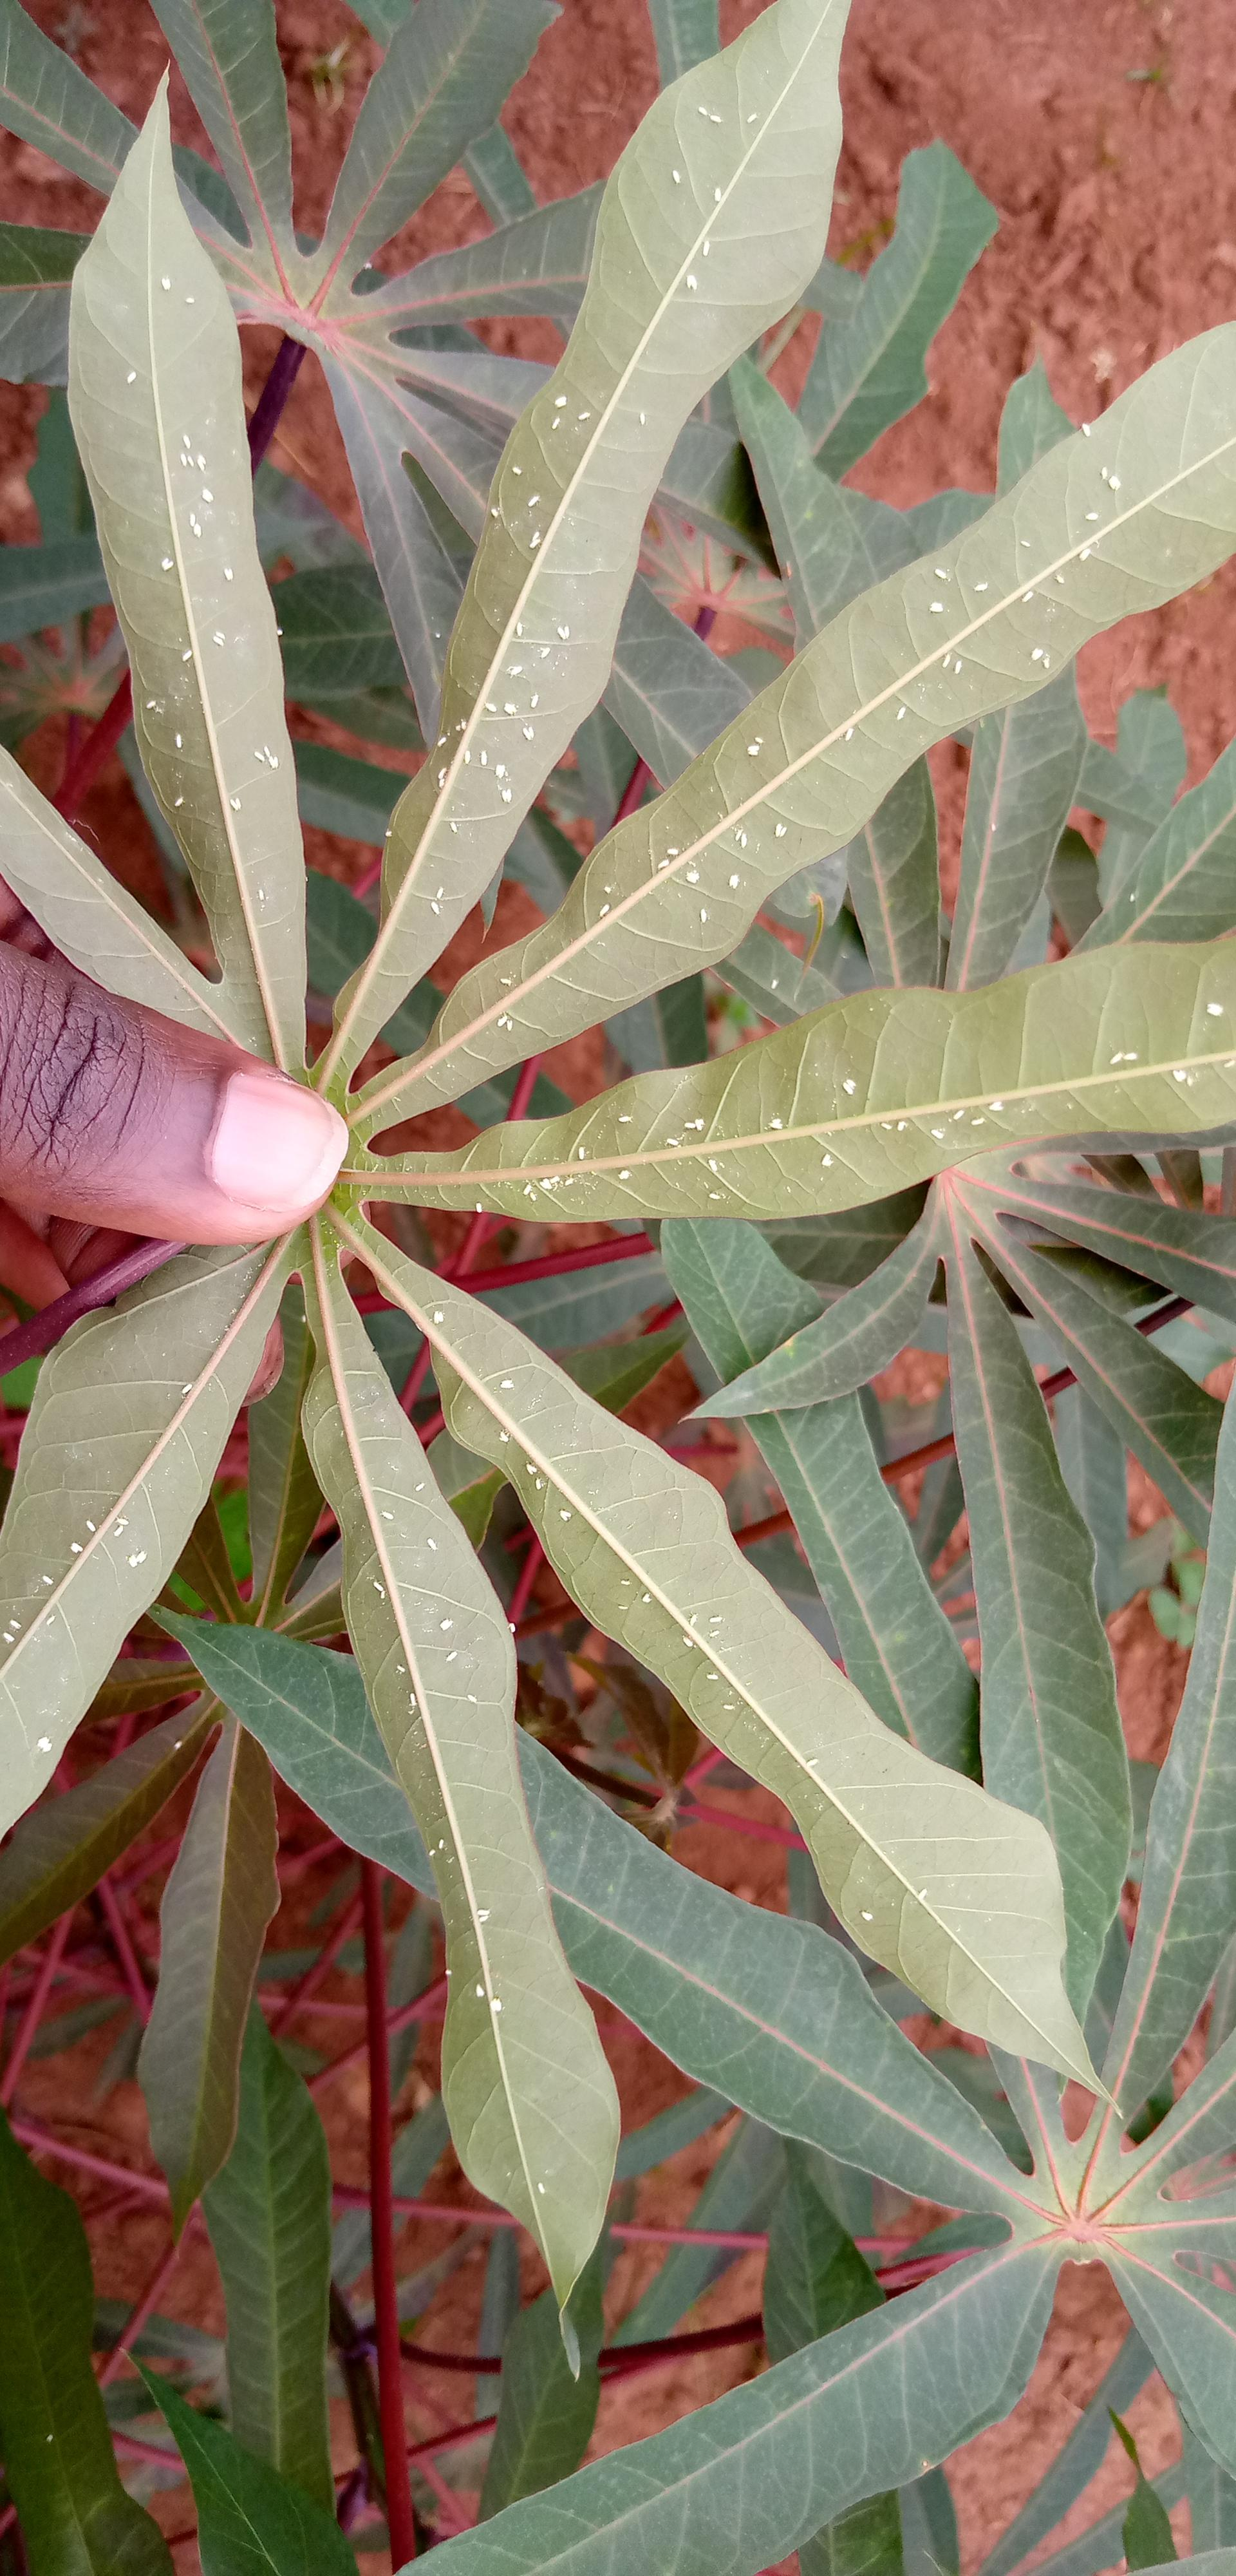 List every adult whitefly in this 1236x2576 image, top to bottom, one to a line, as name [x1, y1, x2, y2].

whitefly [695, 105, 709, 119]
whitefly [744, 111, 760, 124]
whitefly [709, 113, 724, 128]
whitefly [669, 168, 683, 186]
whitefly [711, 185, 724, 205]
whitefly [700, 239, 712, 260]
whitefly [685, 272, 691, 291]
whitefly [691, 274, 702, 294]
whitefly [165, 276, 171, 293]
whitefly [160, 277, 167, 291]
whitefly [183, 296, 197, 305]
whitefly [124, 368, 138, 388]
whitefly [554, 395, 568, 406]
whitefly [557, 401, 568, 409]
whitefly [575, 409, 592, 422]
whitefly [637, 411, 650, 428]
whitefly [550, 415, 563, 432]
whitefly [1080, 421, 1094, 441]
whitefly [182, 433, 194, 451]
whitefly [178, 451, 188, 469]
whitefly [198, 453, 209, 466]
whitefly [185, 454, 195, 468]
whitefly [196, 459, 207, 473]
whitefly [511, 464, 523, 479]
whitefly [1100, 465, 1109, 482]
whitefly [1112, 475, 1123, 489]
whitefly [1108, 477, 1116, 492]
whitefly [201, 488, 216, 502]
whitefly [200, 493, 211, 504]
whitefly [526, 493, 543, 509]
whitefly [489, 506, 500, 521]
whitefly [188, 510, 197, 527]
whitefly [1083, 510, 1102, 522]
whitefly [197, 522, 205, 540]
whitefly [192, 523, 198, 537]
whitefly [532, 530, 541, 542]
whitefly [528, 538, 542, 551]
whitefly [1018, 538, 1033, 551]
whitefly [1076, 546, 1093, 564]
whitefly [160, 557, 170, 569]
whitefly [164, 560, 174, 572]
whitefly [229, 565, 236, 583]
whitefly [221, 566, 230, 582]
whitefly [932, 566, 949, 582]
whitefly [1053, 573, 1067, 586]
whitefly [971, 581, 991, 594]
whitefly [1020, 589, 1035, 604]
whitefly [929, 600, 944, 607]
whitefly [928, 606, 945, 614]
whitefly [515, 621, 526, 639]
whitefly [564, 623, 572, 640]
whitefly [555, 625, 565, 641]
whitefly [214, 630, 227, 641]
whitefly [211, 635, 225, 648]
whitefly [538, 645, 553, 661]
whitefly [1029, 647, 1040, 659]
whitefly [180, 648, 195, 664]
whitefly [1033, 648, 1045, 662]
whitefly [939, 651, 952, 670]
whitefly [1042, 656, 1051, 672]
whitefly [953, 659, 964, 677]
whitefly [507, 663, 525, 678]
whitefly [528, 692, 541, 710]
whitefly [144, 698, 159, 714]
whitefly [483, 701, 498, 714]
whitefly [504, 701, 518, 714]
whitefly [895, 703, 906, 723]
whitefly [502, 706, 514, 717]
whitefly [460, 719, 469, 732]
whitefly [454, 724, 462, 734]
whitefly [527, 724, 536, 741]
whitefly [521, 726, 532, 742]
whitefly [843, 726, 855, 744]
whitefly [174, 732, 187, 752]
whitefly [435, 735, 450, 750]
whitefly [753, 735, 765, 745]
whitefly [745, 743, 761, 751]
whitefly [263, 744, 272, 757]
whitefly [463, 748, 473, 766]
whitefly [479, 748, 489, 768]
whitefly [252, 750, 267, 764]
whitefly [746, 750, 760, 758]
whitefly [274, 754, 281, 771]
whitefly [267, 755, 276, 771]
whitefly [494, 763, 501, 779]
whitefly [500, 764, 506, 779]
whitefly [436, 764, 451, 780]
whitefly [437, 777, 448, 790]
whitefly [506, 786, 514, 805]
whitefly [500, 788, 507, 804]
whitefly [235, 795, 245, 811]
whitefly [172, 795, 187, 809]
whitefly [228, 796, 239, 812]
whitefly [447, 820, 462, 835]
whitefly [773, 822, 783, 839]
whitefly [780, 825, 788, 839]
whitefly [733, 827, 744, 842]
whitefly [382, 829, 393, 840]
whitefly [740, 831, 749, 851]
whitefly [665, 846, 680, 857]
whitefly [657, 858, 671, 872]
whitefly [685, 870, 702, 880]
whitefly [733, 873, 740, 890]
whitefly [727, 874, 735, 888]
whitefly [685, 876, 697, 885]
whitefly [435, 884, 447, 901]
whitefly [601, 884, 613, 896]
whitefly [256, 887, 267, 905]
whitefly [429, 900, 442, 917]
whitefly [598, 902, 612, 920]
whitefly [698, 907, 709, 927]
whitefly [498, 977, 514, 987]
whitefly [1206, 1003, 1224, 1012]
whitefly [1205, 1007, 1221, 1018]
whitefly [496, 1014, 509, 1028]
whitefly [505, 1018, 514, 1033]
whitefly [1122, 1050, 1139, 1061]
whitefly [1108, 1050, 1124, 1067]
whitefly [1178, 1068, 1188, 1080]
whitefly [1172, 1068, 1183, 1084]
whitefly [845, 1077, 858, 1091]
whitefly [841, 1081, 854, 1097]
whitefly [987, 1100, 1005, 1113]
whitefly [951, 1108, 966, 1121]
whitefly [615, 1113, 635, 1124]
whitefly [969, 1116, 988, 1127]
whitefly [771, 1117, 783, 1124]
whitefly [695, 1117, 704, 1133]
whitefly [896, 1119, 906, 1133]
whitefly [683, 1121, 697, 1131]
whitefly [879, 1121, 893, 1132]
whitefly [768, 1122, 785, 1131]
whitefly [929, 1127, 946, 1142]
whitefly [664, 1137, 680, 1148]
whitefly [576, 1144, 586, 1162]
whitefly [820, 1153, 832, 1166]
whitefly [706, 1157, 721, 1173]
whitefly [826, 1158, 835, 1169]
whitefly [621, 1168, 632, 1181]
whitefly [616, 1172, 624, 1181]
whitefly [548, 1174, 562, 1186]
whitefly [563, 1175, 576, 1187]
whitefly [543, 1177, 554, 1191]
whitefly [538, 1180, 547, 1191]
whitefly [522, 1183, 533, 1197]
whitefly [706, 1190, 722, 1202]
whitefly [529, 1191, 539, 1204]
whitefly [473, 1200, 485, 1217]
whitefly [431, 1309, 440, 1326]
whitefly [439, 1309, 446, 1324]
whitefly [500, 1378, 514, 1384]
whitefly [180, 1382, 194, 1396]
whitefly [500, 1383, 516, 1389]
whitefly [495, 1426, 510, 1445]
whitefly [521, 1461, 541, 1476]
whitefly [532, 1476, 545, 1493]
whitefly [412, 1481, 429, 1495]
whitefly [557, 1507, 576, 1523]
whitefly [379, 1510, 395, 1522]
whitefly [114, 1517, 131, 1527]
whitefly [84, 1518, 97, 1534]
whitefly [111, 1524, 126, 1538]
whitefly [425, 1535, 439, 1552]
whitefly [71, 1542, 84, 1553]
whitefly [69, 1545, 79, 1555]
whitefly [136, 1549, 145, 1562]
whitefly [139, 1552, 148, 1566]
whitefly [127, 1555, 139, 1569]
whitefly [41, 1573, 56, 1587]
whitefly [617, 1578, 635, 1587]
whitefly [371, 1580, 386, 1592]
whitefly [639, 1590, 652, 1605]
whitefly [379, 1591, 388, 1600]
whitefly [686, 1612, 699, 1628]
whitefly [45, 1615, 57, 1628]
whitefly [707, 1615, 725, 1625]
whitefly [439, 1618, 450, 1629]
whitefly [7, 1618, 24, 1631]
whitefly [442, 1619, 454, 1633]
whitefly [507, 1621, 518, 1635]
whitefly [707, 1629, 722, 1640]
whitefly [1, 1631, 15, 1643]
whitefly [682, 1633, 697, 1650]
whitefly [444, 1649, 462, 1665]
whitefly [395, 1662, 408, 1674]
whitefly [704, 1669, 722, 1683]
whitefly [408, 1690, 418, 1707]
whitefly [464, 1692, 479, 1705]
whitefly [720, 1701, 738, 1713]
whitefly [37, 1735, 48, 1745]
whitefly [37, 1738, 50, 1748]
whitefly [42, 1741, 53, 1748]
whitefly [41, 1747, 52, 1754]
whitefly [805, 1757, 820, 1768]
whitefly [436, 1838, 447, 1851]
whitefly [426, 1847, 438, 1858]
whitefly [915, 1886, 930, 1902]
whitefly [858, 1908, 877, 1924]
whitefly [475, 1908, 492, 1916]
whitefly [477, 1916, 491, 1923]
whitefly [474, 1981, 485, 1999]
whitefly [492, 1996, 496, 2012]
whitefly [496, 1996, 503, 2012]
whitefly [536, 2179, 547, 2195]